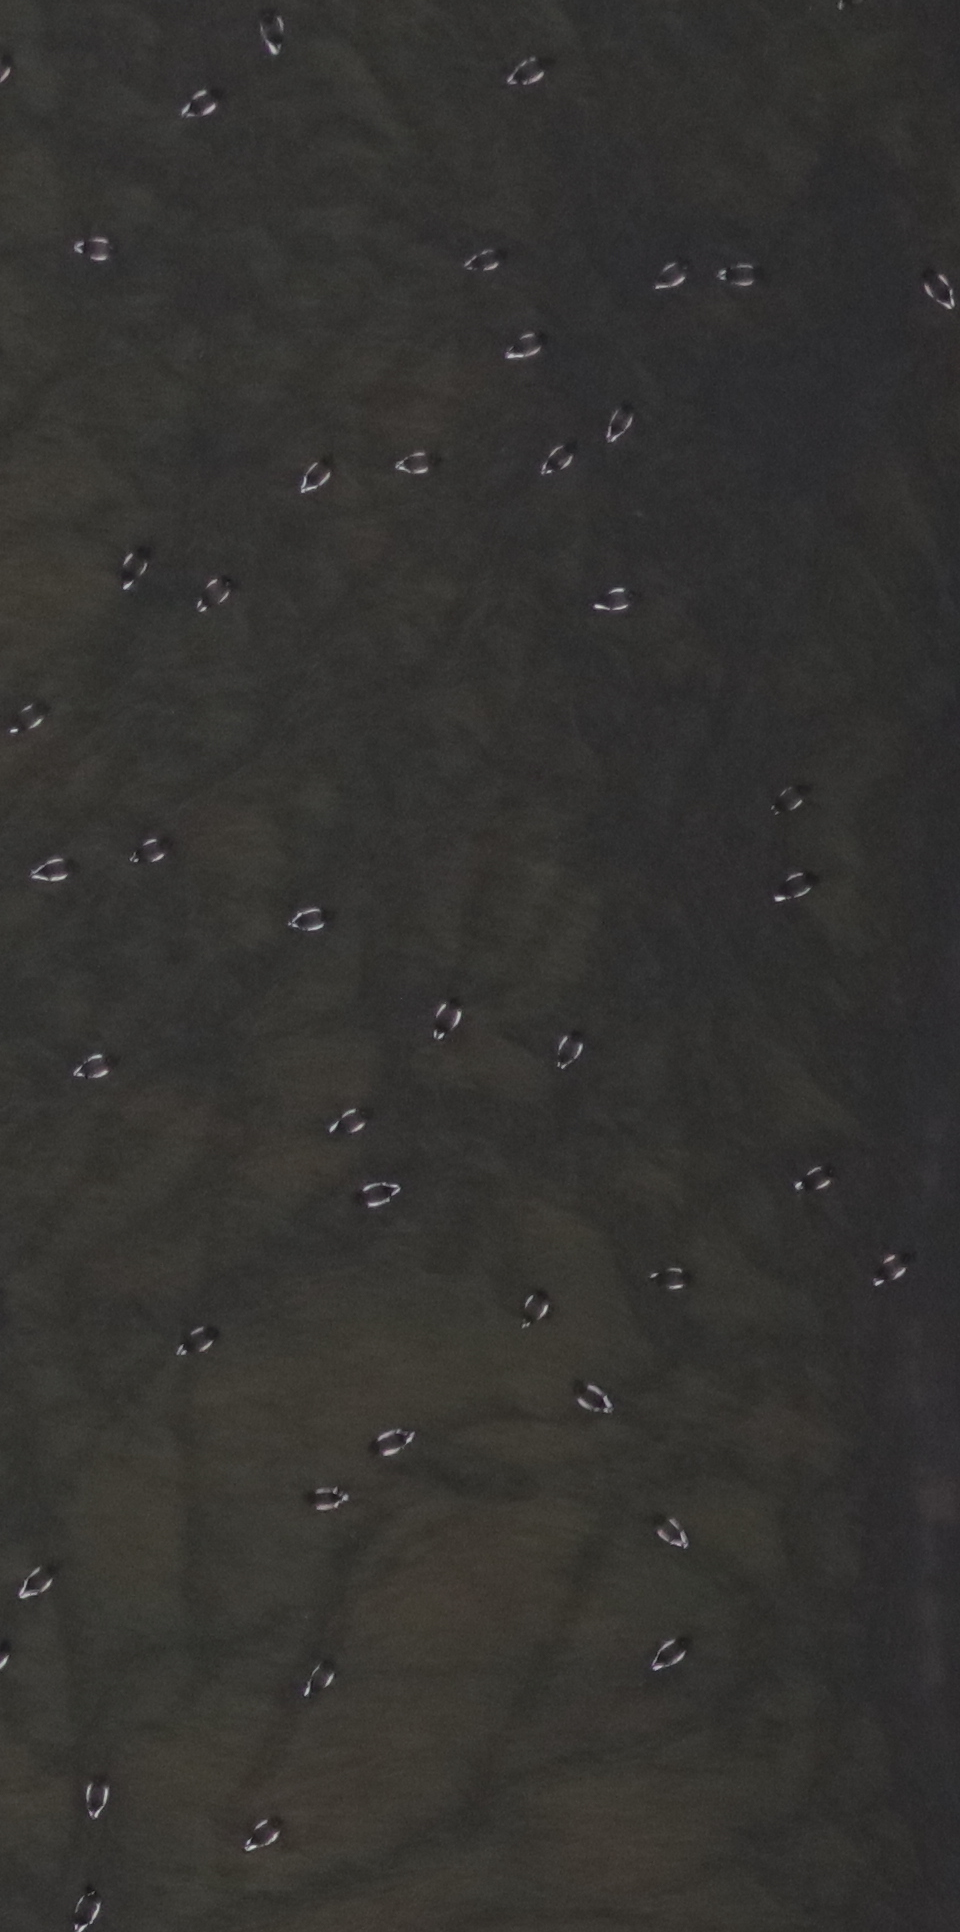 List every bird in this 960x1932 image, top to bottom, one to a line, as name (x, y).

brant (273, 30)
brant (529, 72)
brant (203, 104)
brant (98, 250)
brant (485, 261)
brant (741, 276)
brant (673, 277)
brant (940, 287)
brant (526, 346)
brant (621, 423)
brant (559, 458)
brant (417, 464)
brant (318, 477)
brant (134, 569)
brant (216, 594)
brant (616, 603)
brant (29, 720)
brant (790, 800)
brant (152, 851)
brant (54, 870)
brant (796, 888)
brant (310, 920)
brant (448, 1019)
brant (569, 1050)
brant (96, 1068)
brant (350, 1122)
brant (816, 1178)
brant (377, 1196)
brant (894, 1270)
brant (671, 1279)
brant (537, 1308)
brant (199, 1341)
brant (592, 1400)
brant (392, 1445)
brant (327, 1499)
brant (670, 1533)
brant (37, 1582)
brant (671, 1655)
brant (319, 1680)
brant (97, 1799)
brant (265, 1836)
brant (87, 1910)